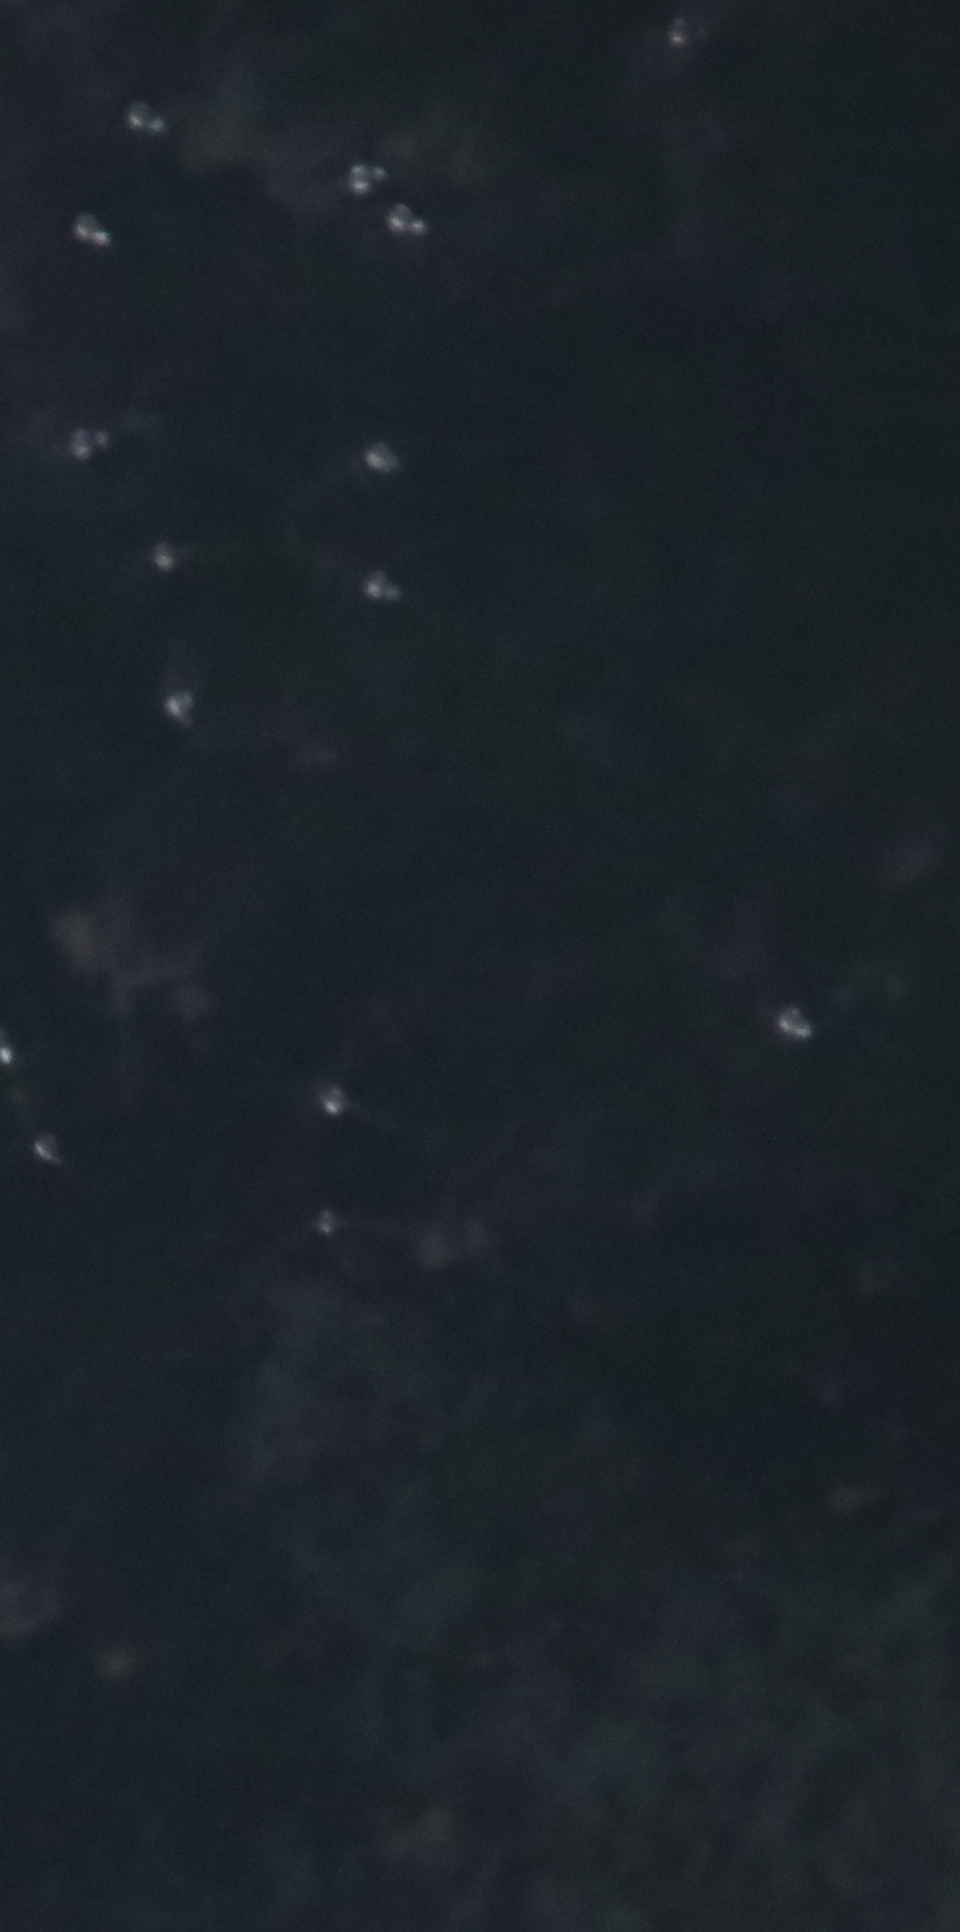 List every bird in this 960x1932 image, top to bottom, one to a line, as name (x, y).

brant (679, 26)
brant (142, 113)
brant (364, 175)
brant (404, 218)
brant (92, 225)
brant (79, 436)
brant (377, 449)
brant (165, 550)
brant (378, 587)
brant (179, 702)
brant (794, 1021)
brant (335, 1093)
brant (53, 1153)
brant (328, 1225)